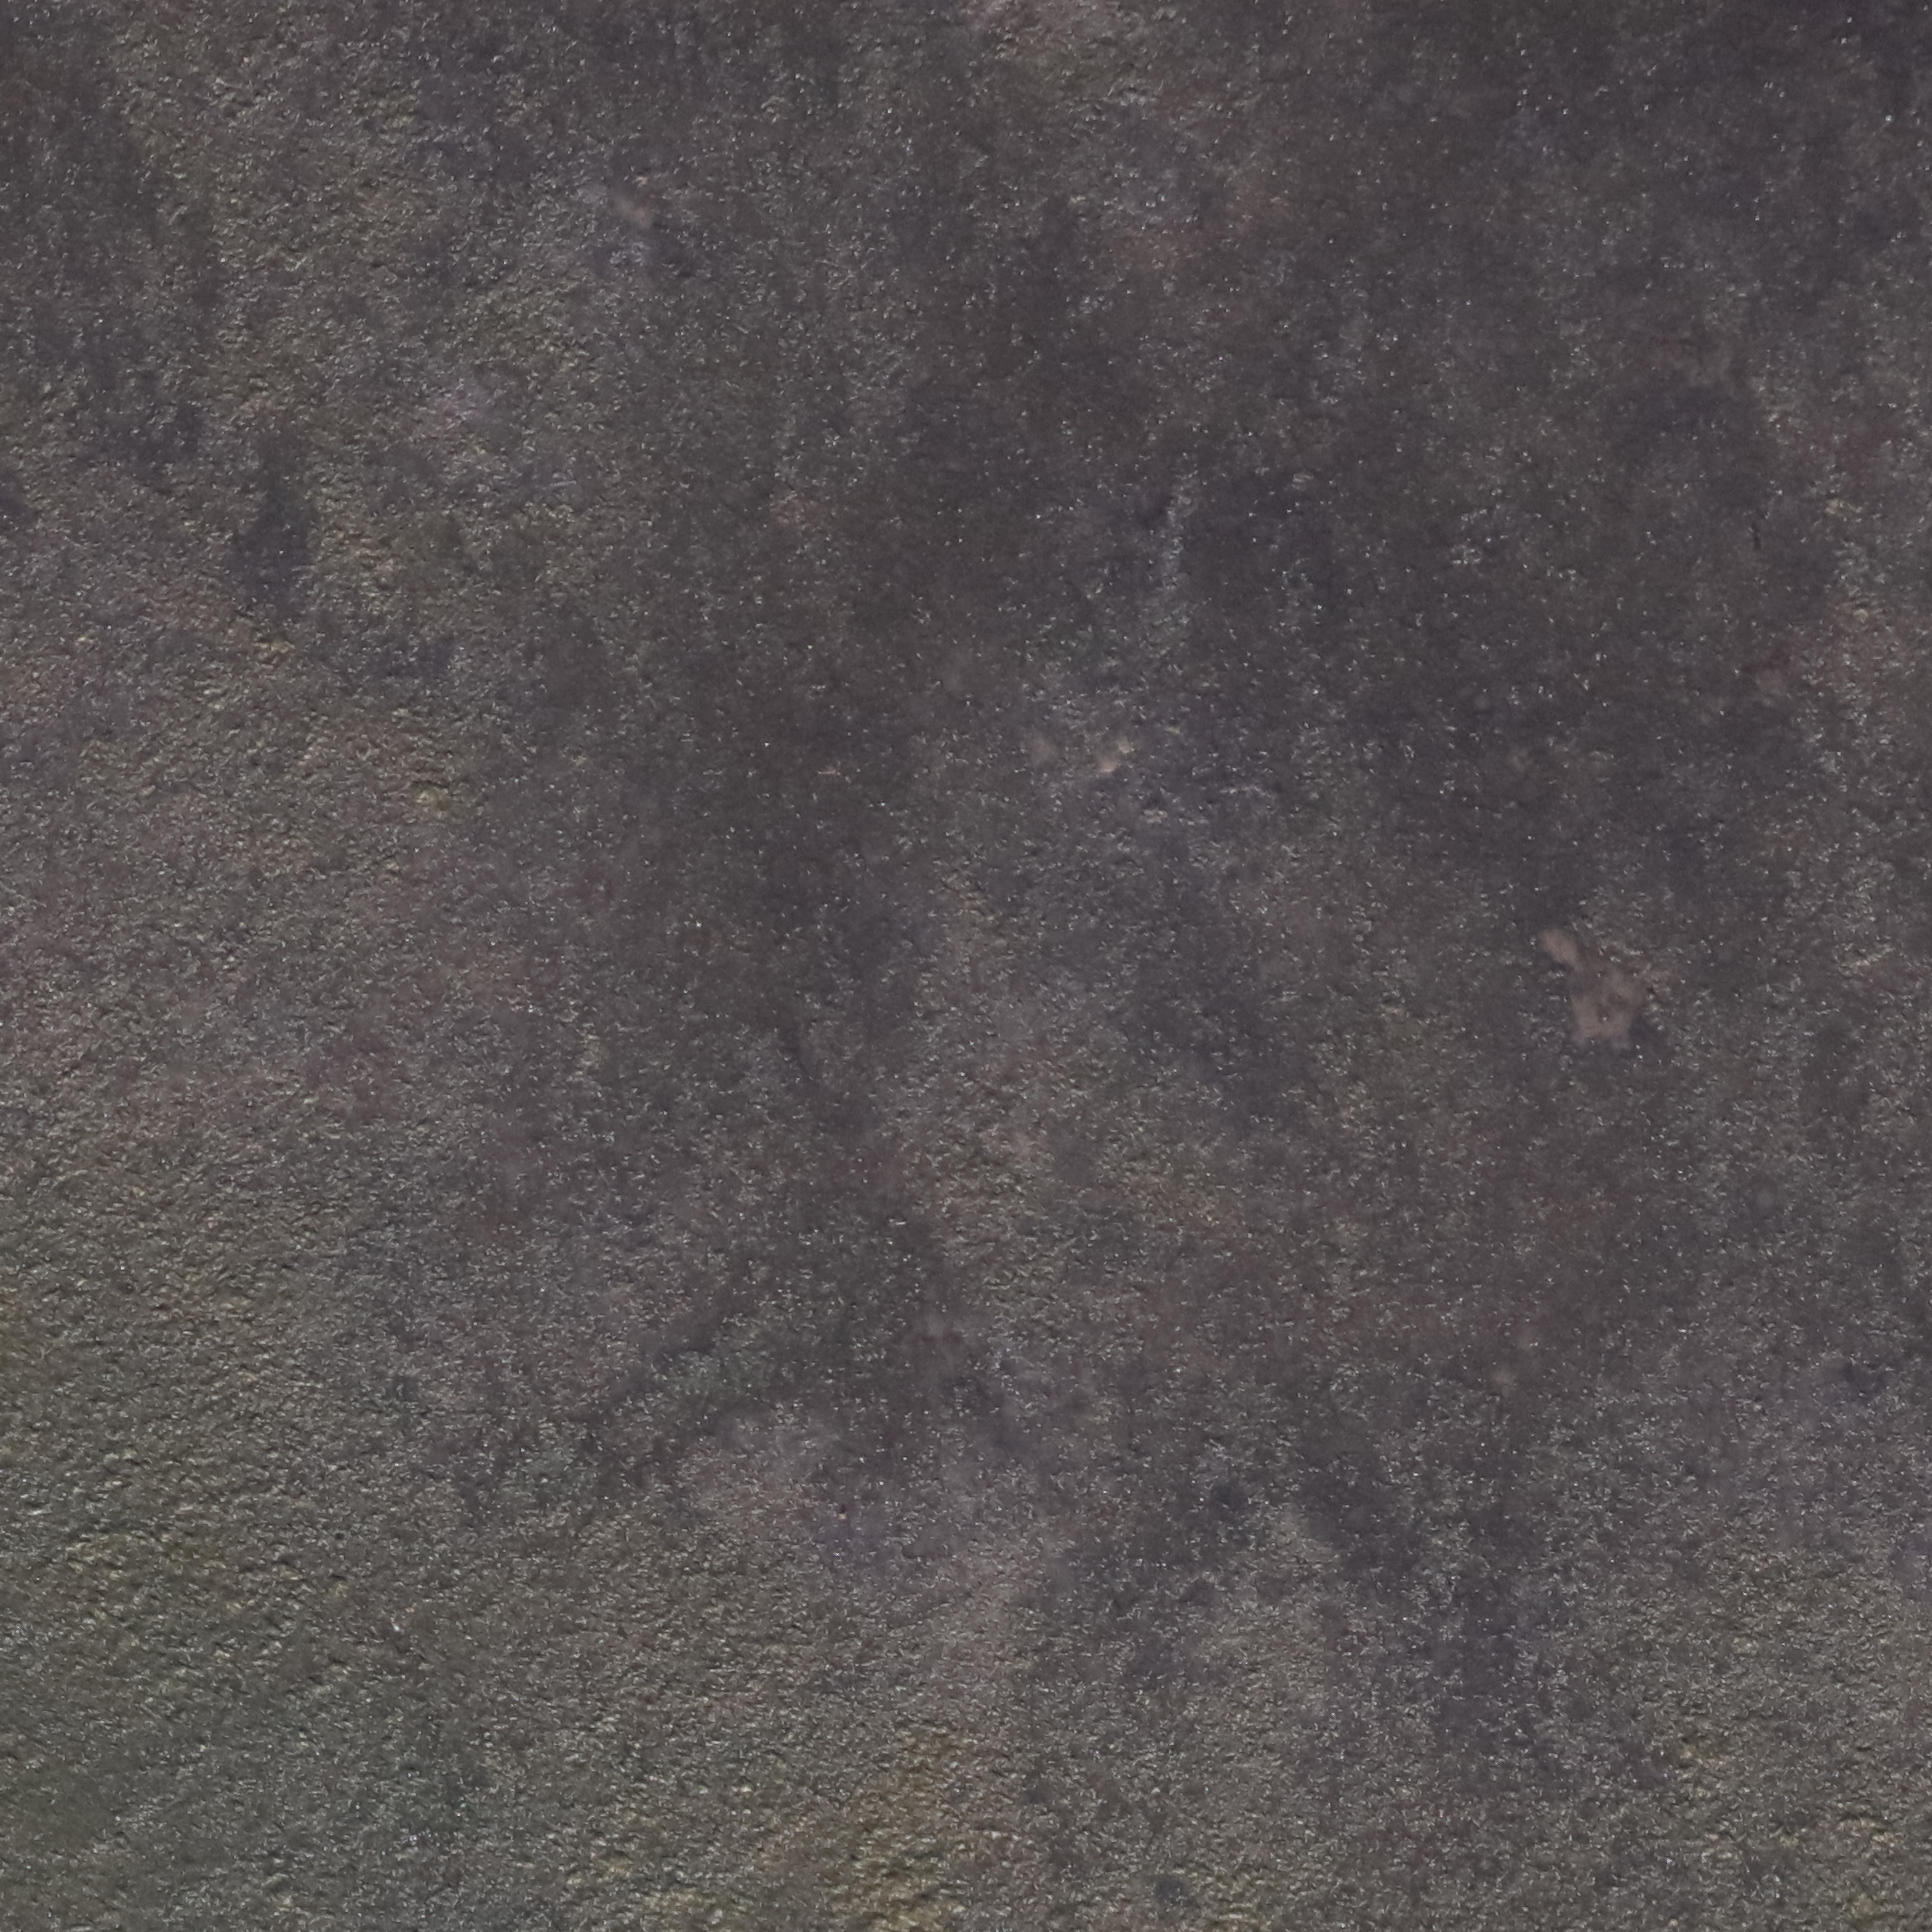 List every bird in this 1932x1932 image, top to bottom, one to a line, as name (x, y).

None